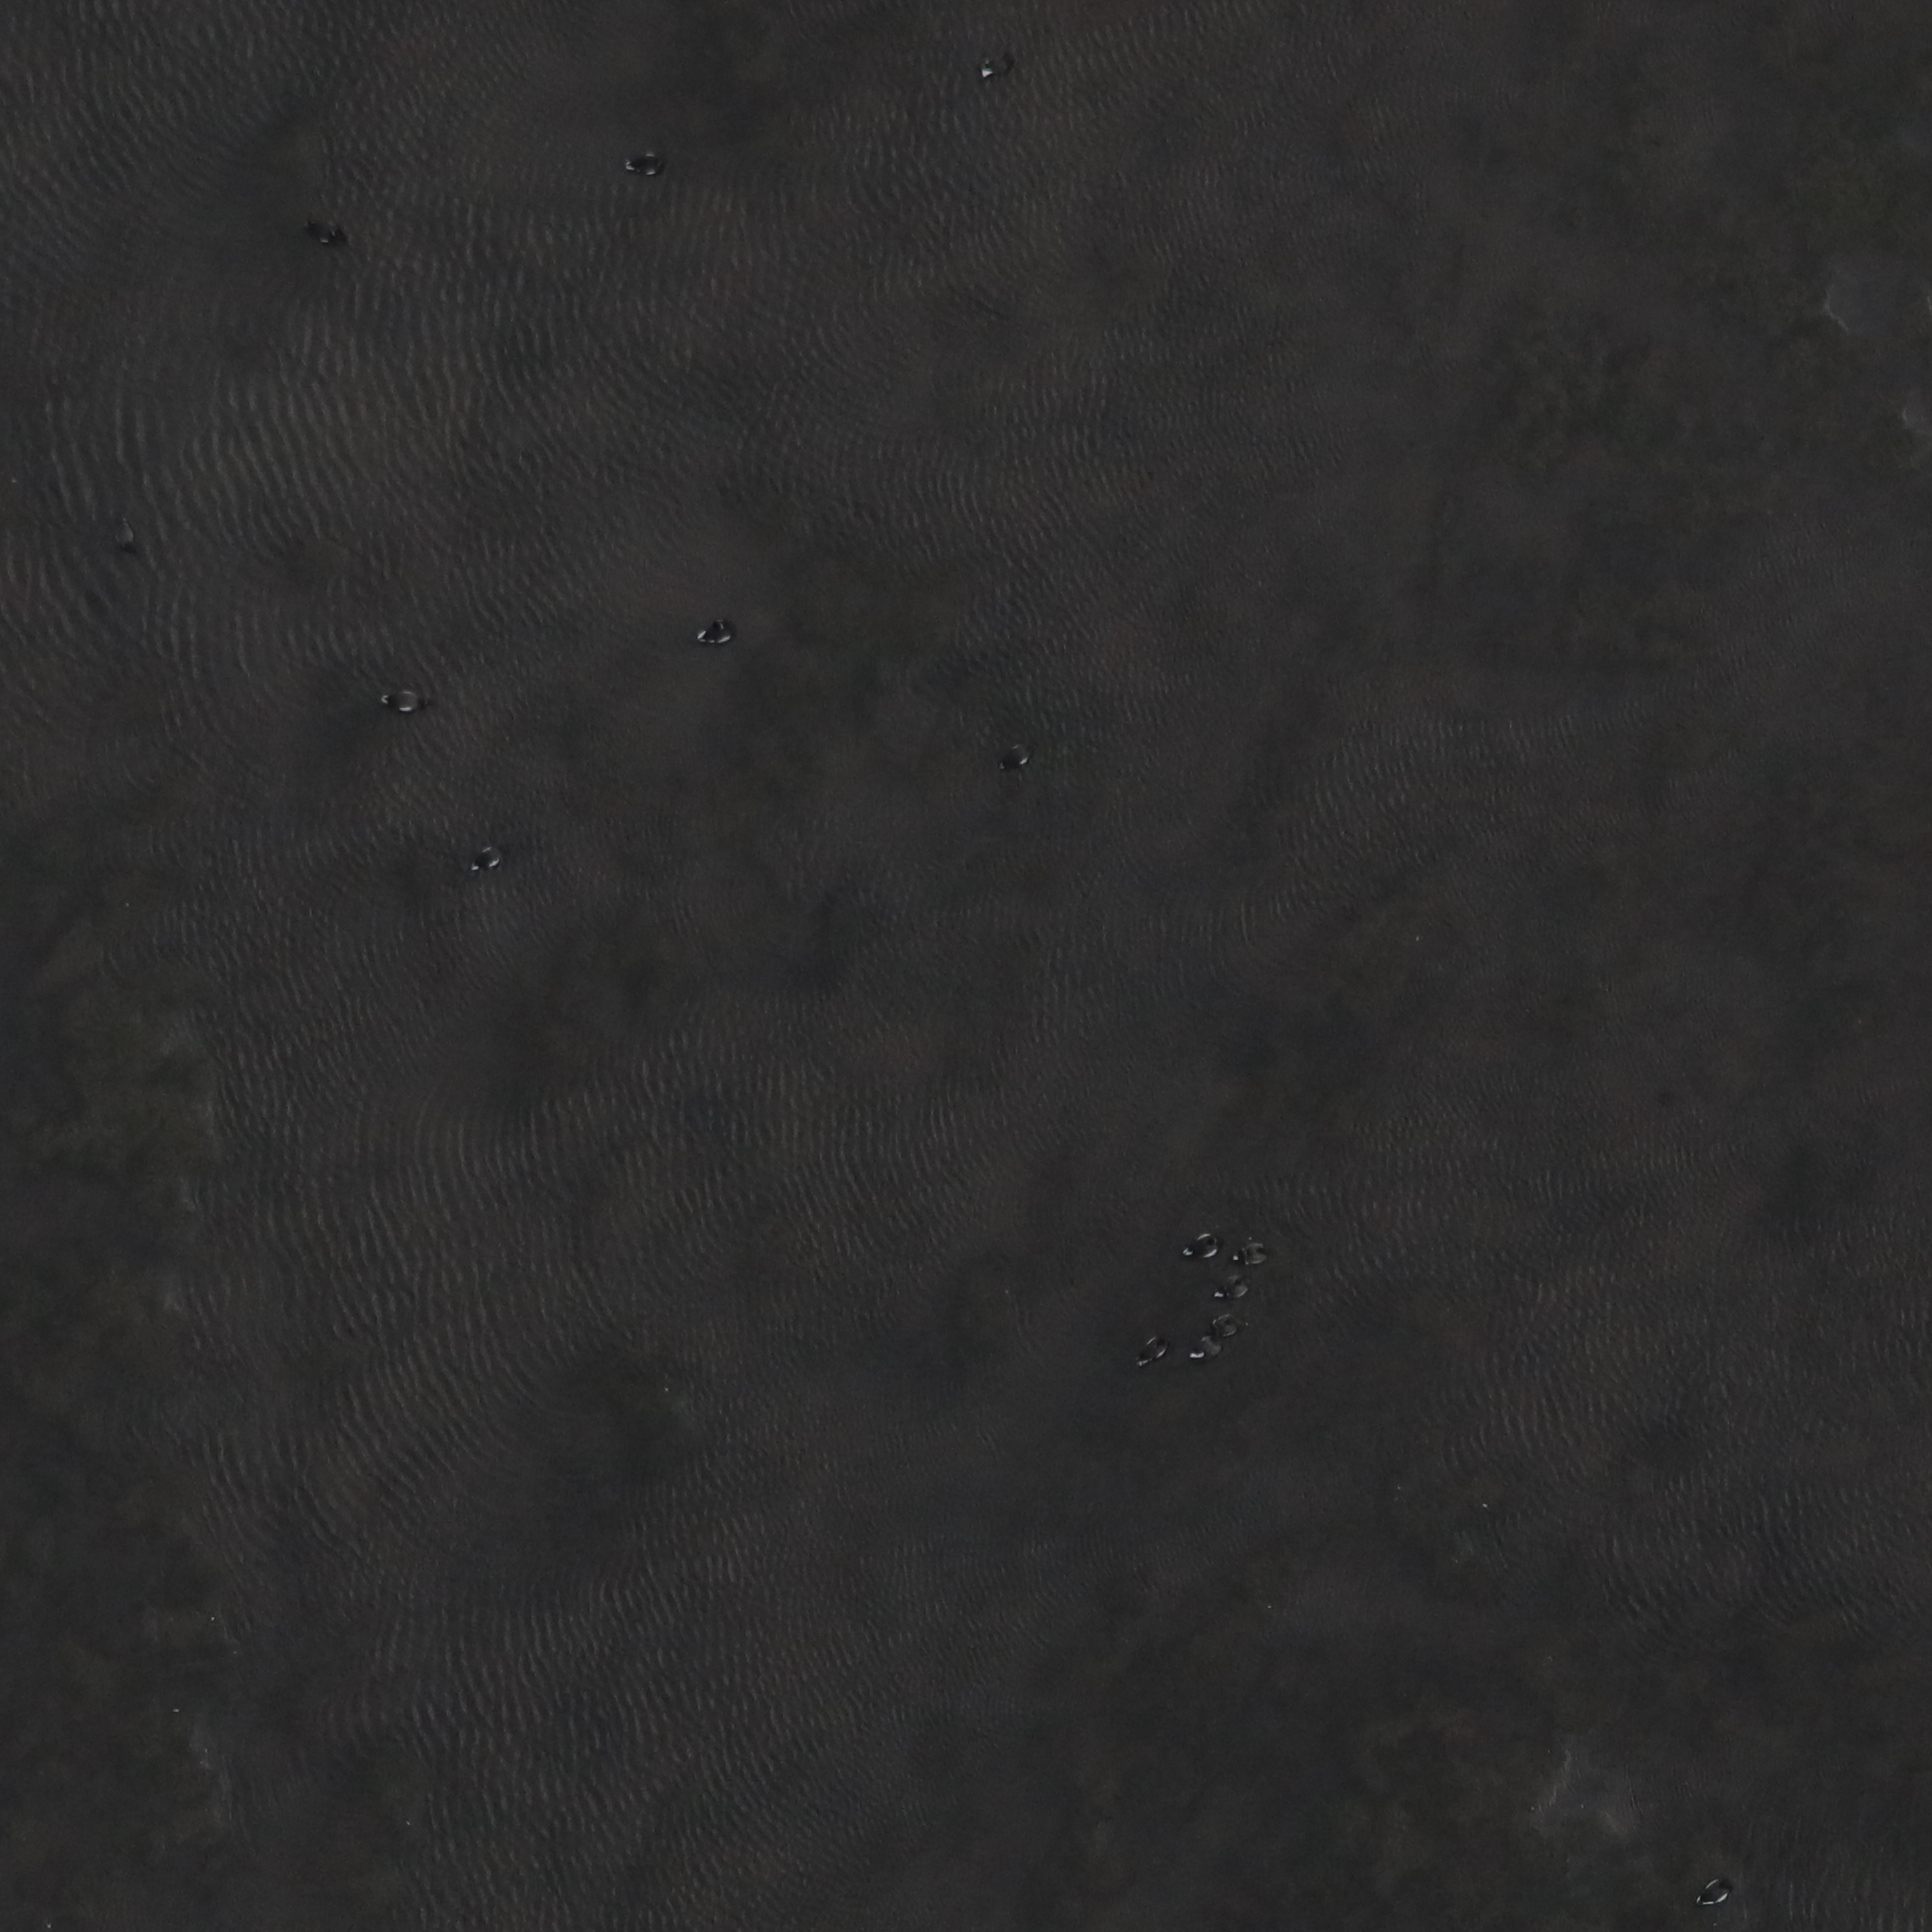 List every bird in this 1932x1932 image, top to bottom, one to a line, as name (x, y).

brant (997, 63)
brant (646, 163)
brant (322, 230)
brant (124, 532)
brant (716, 634)
brant (409, 702)
brant (1016, 756)
brant (485, 857)
brant (1203, 1247)
brant (1255, 1254)
brant (1228, 1285)
brant (1228, 1326)
brant (1153, 1350)
brant (1202, 1351)
brant (1714, 1891)